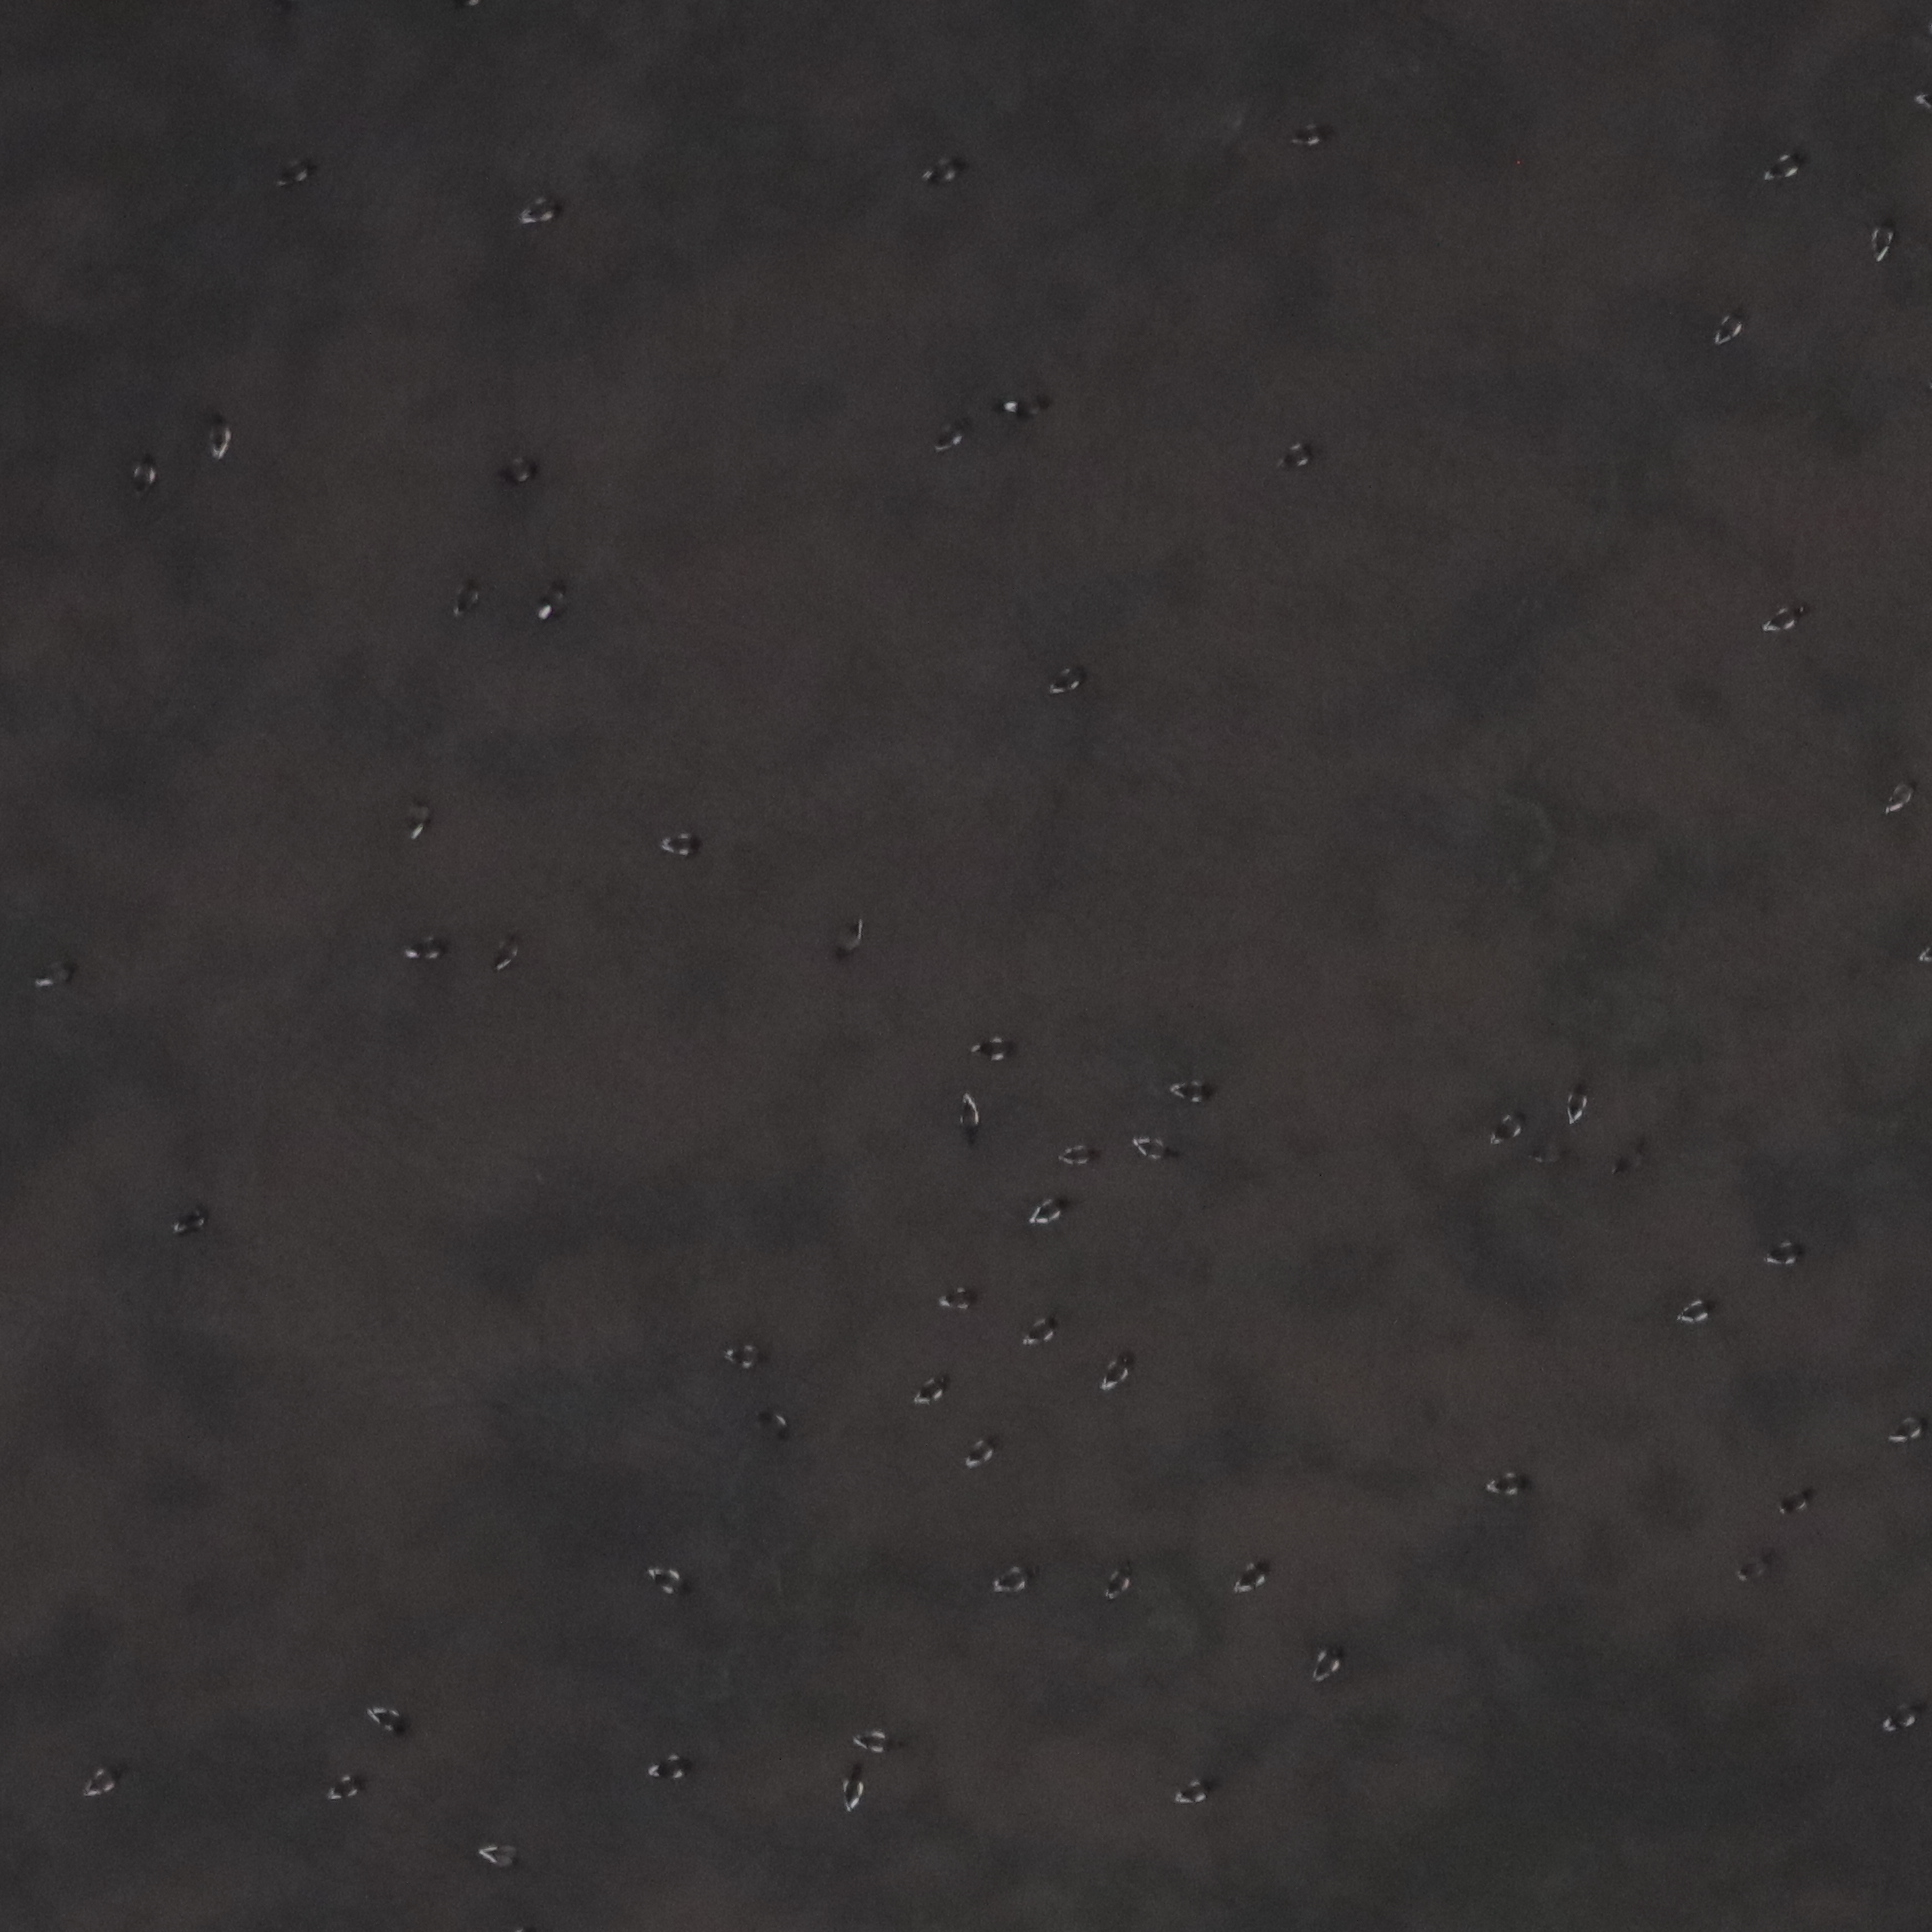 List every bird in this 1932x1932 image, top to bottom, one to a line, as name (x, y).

brant (1928, 94)
brant (1309, 135)
brant (1785, 166)
brant (941, 167)
brant (295, 174)
brant (540, 212)
brant (1884, 242)
brant (1729, 328)
brant (1025, 404)
brant (952, 435)
brant (220, 439)
brant (1298, 456)
brant (518, 474)
brant (146, 475)
brant (459, 596)
brant (554, 602)
brant (1784, 620)
brant (1065, 679)
brant (1901, 796)
brant (421, 823)
brant (680, 842)
brant (851, 940)
brant (427, 950)
brant (504, 955)
brant (53, 972)
brant (994, 1047)
brant (1190, 1090)
brant (1576, 1104)
brant (970, 1115)
brant (1508, 1126)
brant (1153, 1146)
brant (1082, 1153)
brant (1549, 1153)
brant (1629, 1157)
brant (1051, 1209)
brant (190, 1222)
brant (1785, 1252)
brant (956, 1301)
brant (1696, 1311)
brant (1039, 1330)
brant (744, 1356)
brant (1118, 1370)
brant (933, 1389)
brant (772, 1425)
brant (1906, 1427)
brant (981, 1453)
brant (1508, 1484)
brant (1794, 1502)
brant (1751, 1572)
brant (1254, 1575)
brant (670, 1580)
brant (1013, 1581)
brant (1120, 1581)
brant (1328, 1662)
brant (390, 1718)
brant (1903, 1718)
brant (876, 1743)
brant (672, 1767)
brant (102, 1783)
brant (338, 1789)
brant (852, 1790)
brant (1193, 1790)
brant (501, 1855)